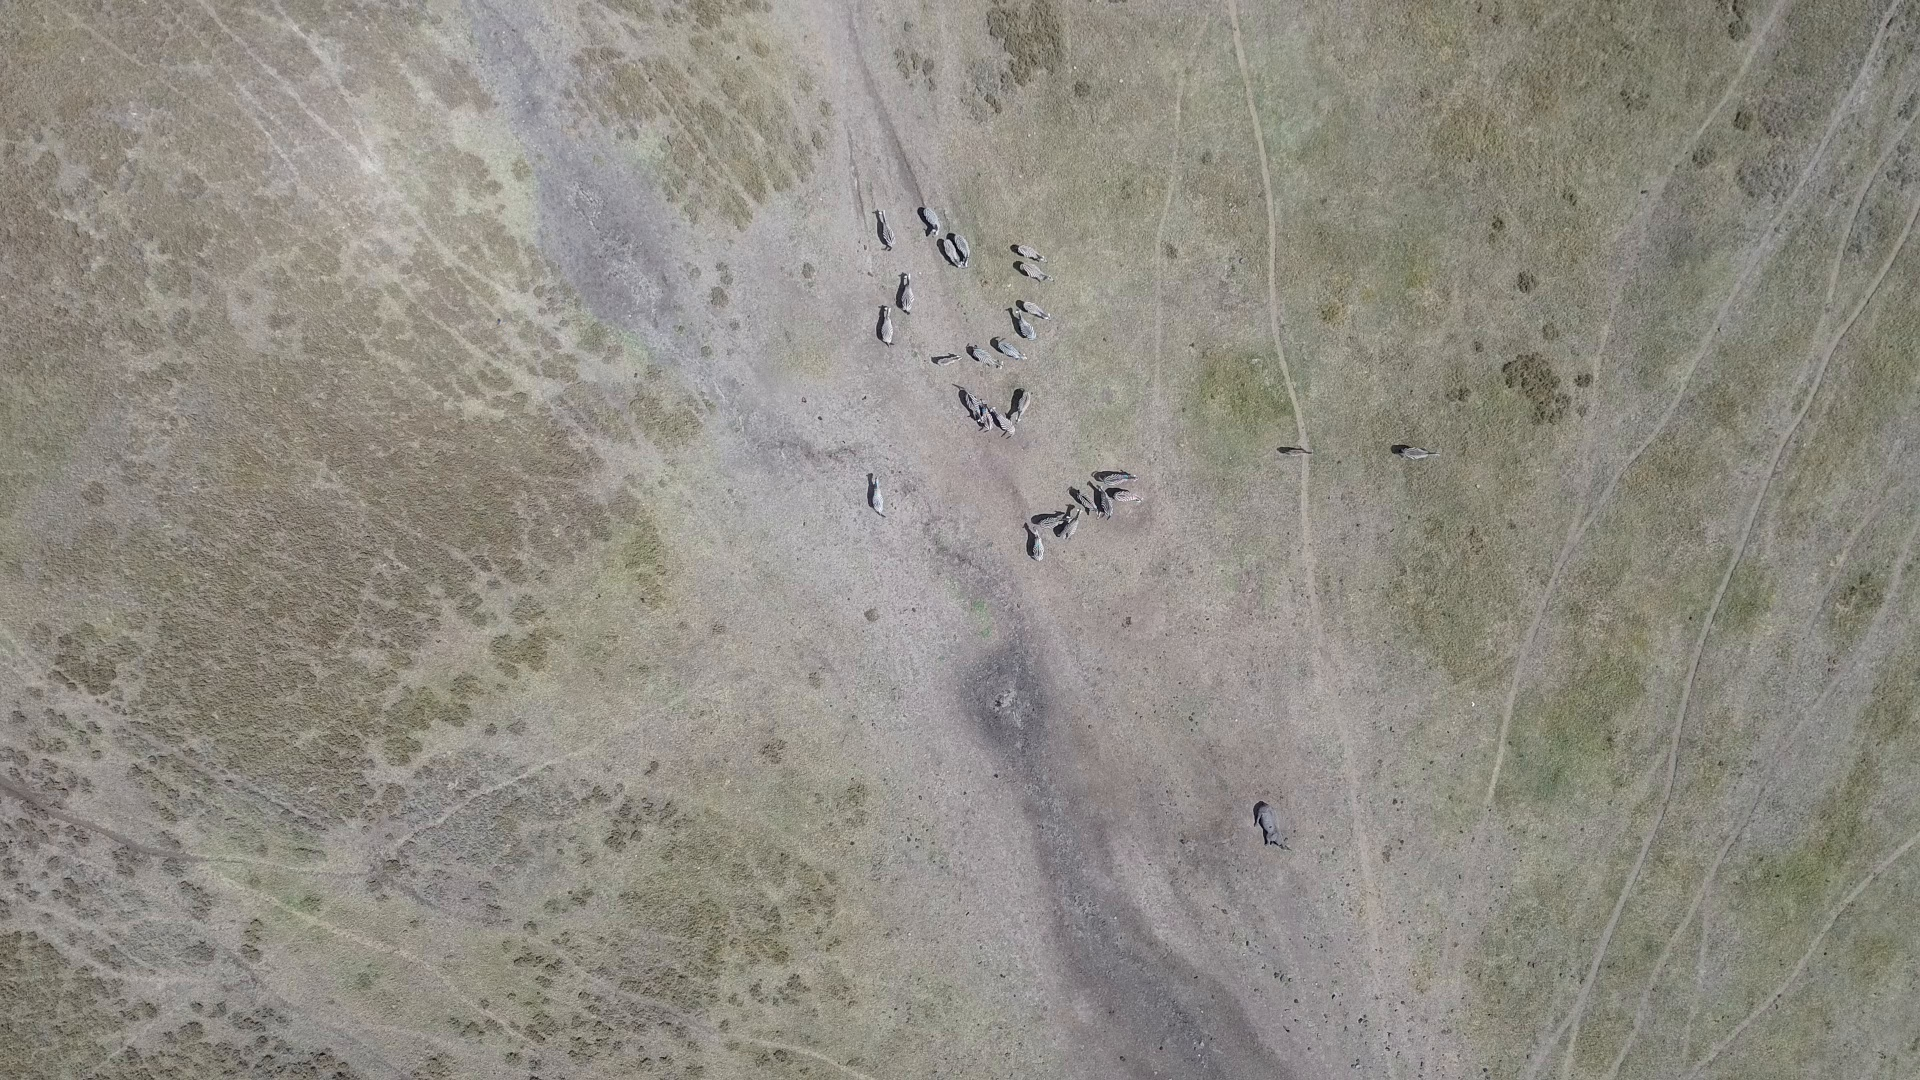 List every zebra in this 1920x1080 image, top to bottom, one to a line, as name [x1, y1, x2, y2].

zebra [920, 204, 942, 234]
zebra [876, 209, 894, 248]
zebra [953, 234, 970, 266]
zebra [941, 238, 964, 268]
zebra [1017, 243, 1046, 262]
zebra [1020, 262, 1054, 286]
zebra [901, 278, 917, 315]
zebra [1024, 301, 1052, 320]
zebra [1013, 306, 1036, 340]
zebra [880, 307, 896, 344]
zebra [994, 338, 1028, 361]
zebra [969, 343, 1005, 369]
zebra [930, 355, 965, 368]
zebra [1015, 388, 1036, 422]
zebra [963, 390, 985, 421]
zebra [980, 398, 994, 430]
zebra [989, 407, 1016, 434]
zebra [1394, 446, 1439, 461]
zebra [1274, 450, 1309, 462]
zebra [1095, 472, 1133, 486]
zebra [868, 477, 884, 513]
zebra [1109, 487, 1144, 501]
zebra [1097, 491, 1115, 517]
zebra [1075, 493, 1103, 517]
zebra [1058, 507, 1082, 541]
zebra [1031, 508, 1069, 532]
zebra [1027, 528, 1046, 560]